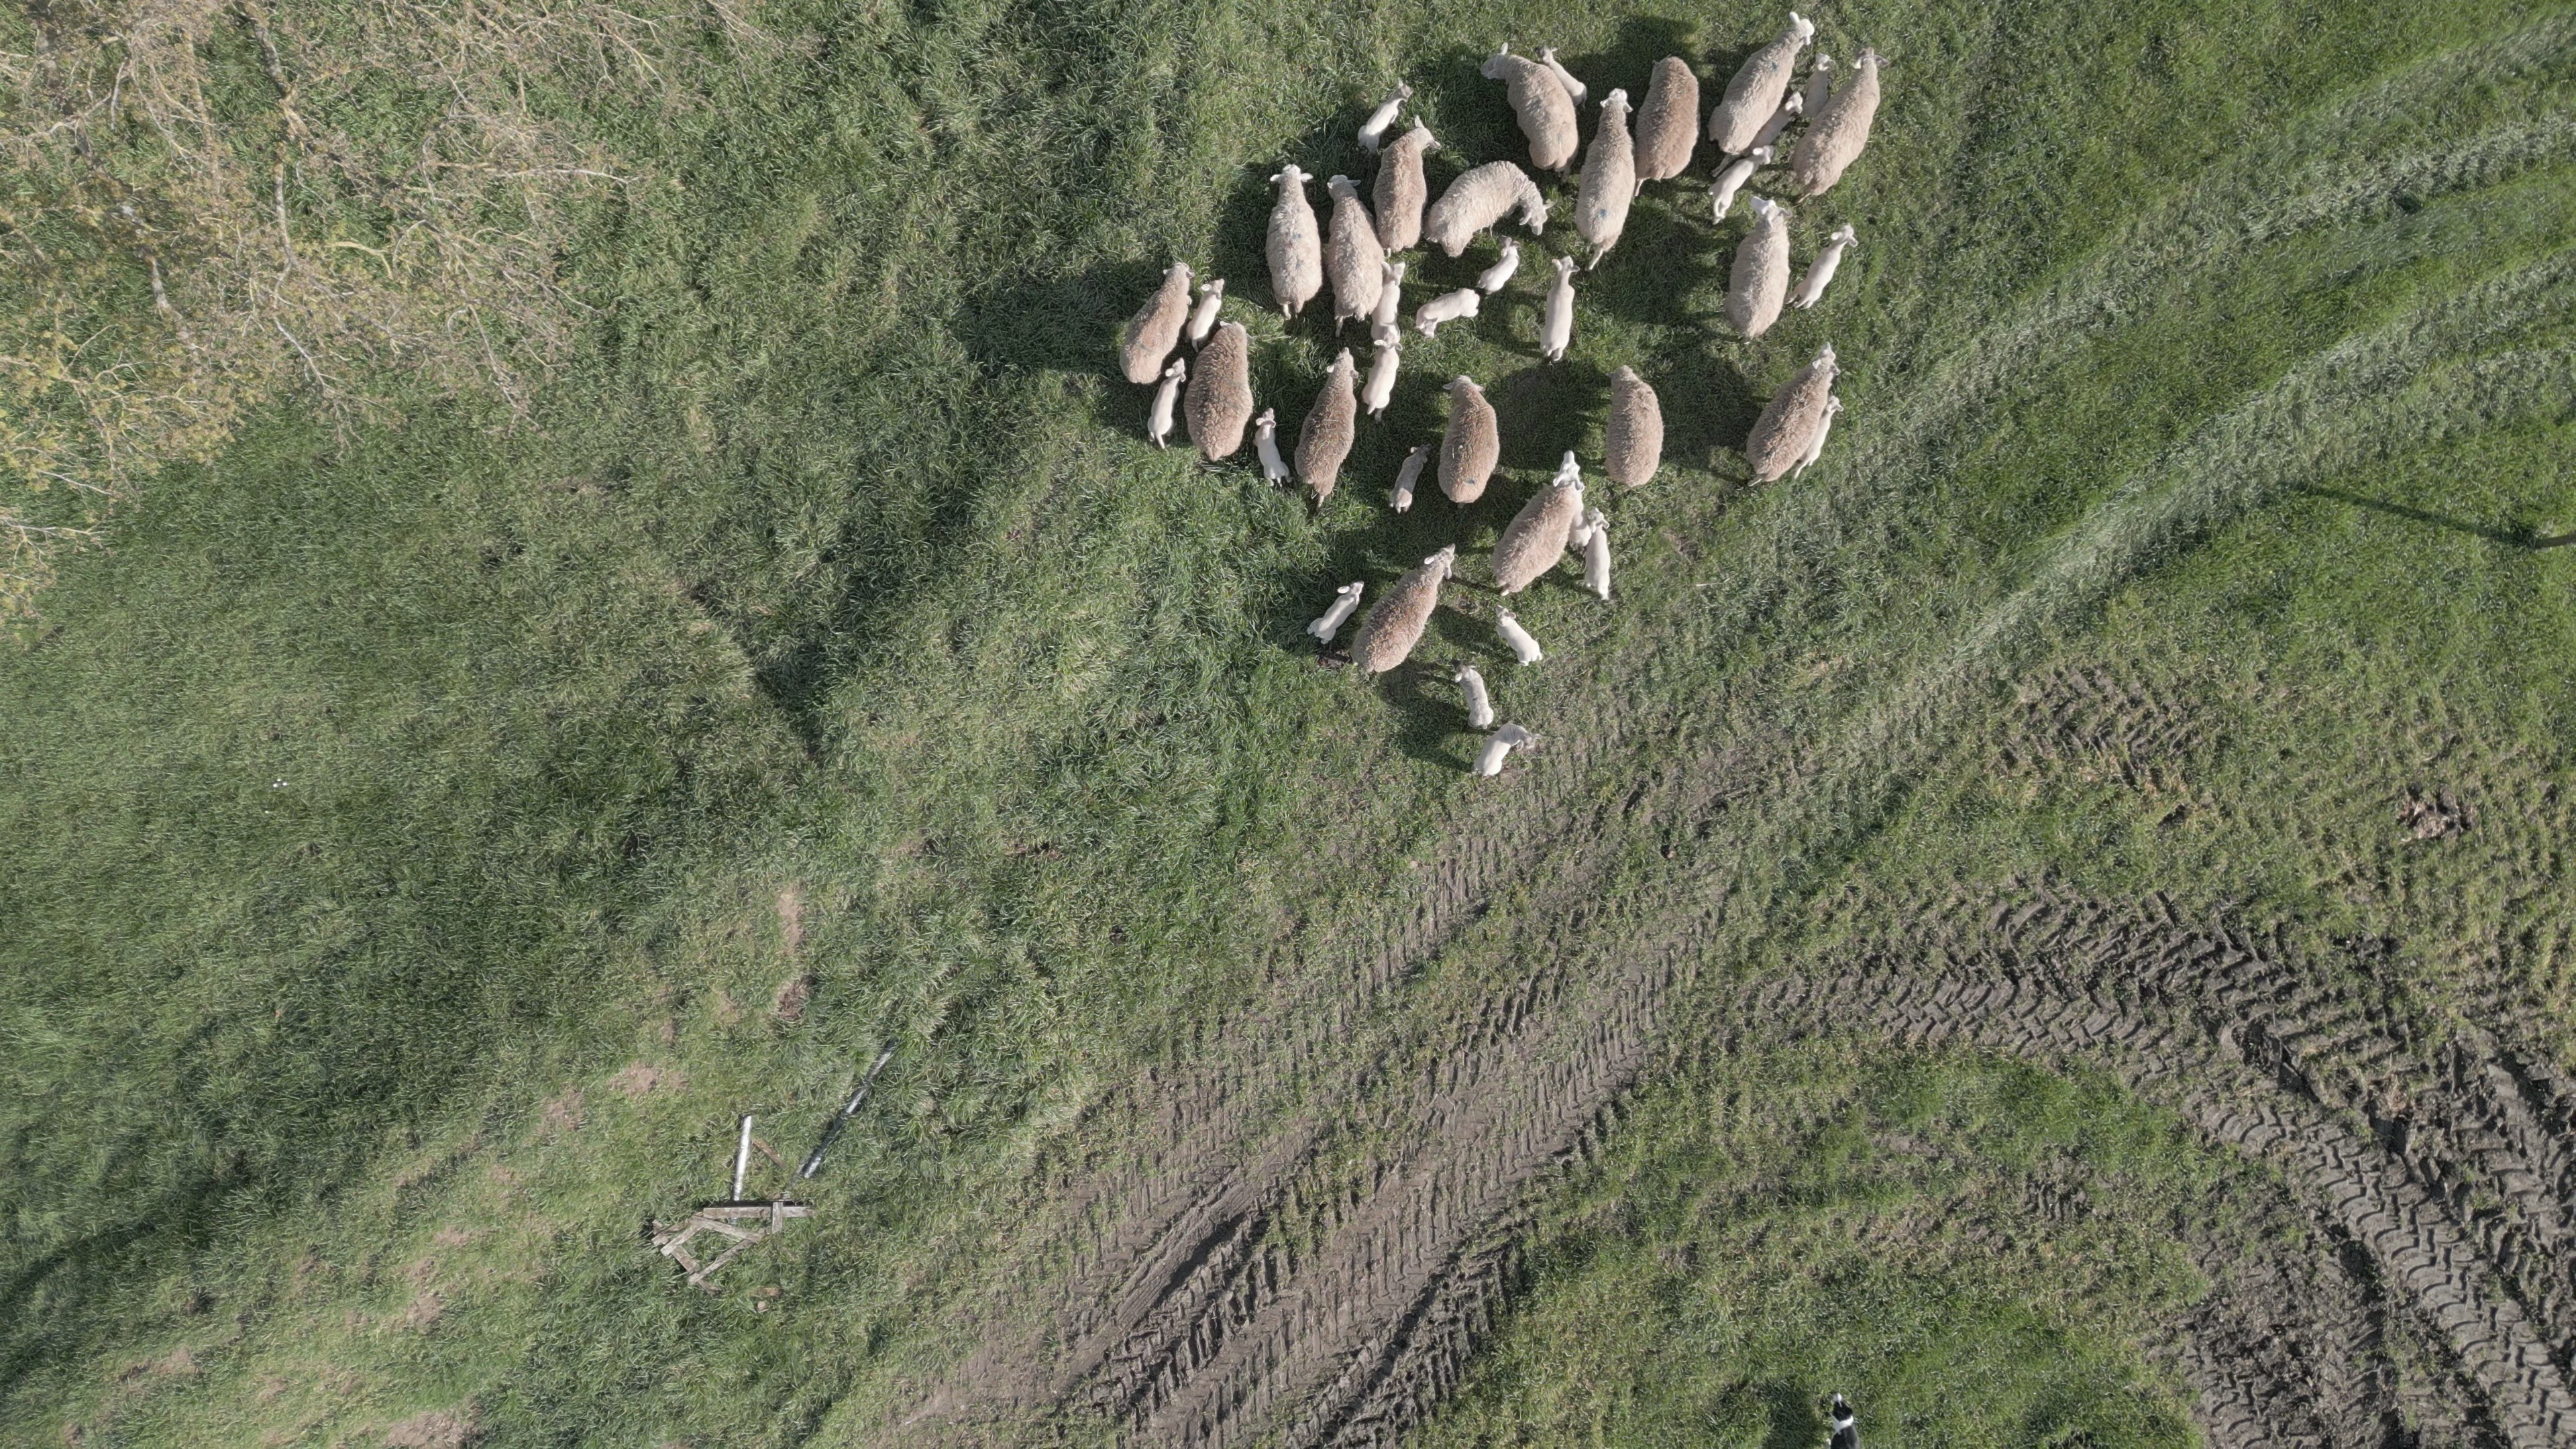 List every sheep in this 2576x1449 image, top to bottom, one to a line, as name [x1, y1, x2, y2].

sheep [1708, 11, 1815, 177]
sheep [1479, 42, 1581, 183]
sheep [1533, 45, 1588, 112]
sheep [1791, 45, 1889, 205]
sheep [1802, 52, 1836, 117]
sheep [1634, 56, 1700, 197]
sheep [1356, 78, 1415, 154]
sheep [1575, 87, 1635, 272]
sheep [1743, 90, 1803, 158]
sheep [1371, 114, 1440, 253]
sheep [1708, 145, 1775, 224]
sheep [1427, 160, 1557, 258]
sheep [1265, 164, 1323, 321]
sheep [1327, 175, 1384, 338]
sheep [1724, 197, 1793, 343]
sheep [1784, 223, 1858, 308]
sheep [1477, 234, 1522, 299]
sheep [1540, 256, 1581, 362]
sheep [1371, 261, 1405, 340]
sheep [1119, 262, 1196, 384]
sheep [1184, 279, 1225, 352]
sheep [1415, 288, 1480, 338]
sheep [1184, 321, 1254, 463]
sheep [1361, 326, 1403, 422]
sheep [1745, 341, 1841, 487]
sheep [1294, 346, 1360, 509]
sheep [1148, 358, 1187, 450]
sheep [1603, 365, 1665, 487]
sheep [1437, 375, 1500, 508]
sheep [1794, 395, 1844, 484]
sheep [1253, 407, 1294, 487]
sheep [1390, 442, 1434, 513]
sheep [1492, 450, 1584, 595]
sheep [1582, 506, 1611, 601]
sheep [1569, 513, 1592, 551]
sheep [1351, 543, 1456, 672]
sheep [1306, 580, 1364, 644]
sheep [1495, 605, 1543, 667]
sheep [1454, 663, 1494, 730]
sheep [1473, 723, 1543, 776]